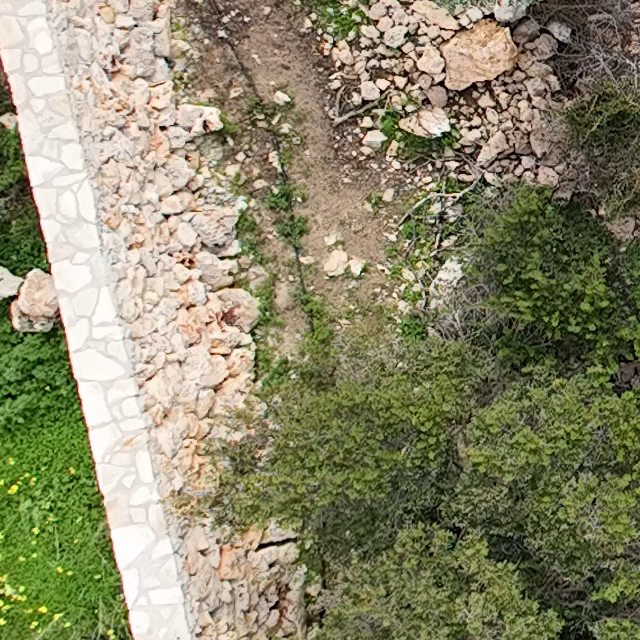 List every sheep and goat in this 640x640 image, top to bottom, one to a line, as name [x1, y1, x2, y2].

None